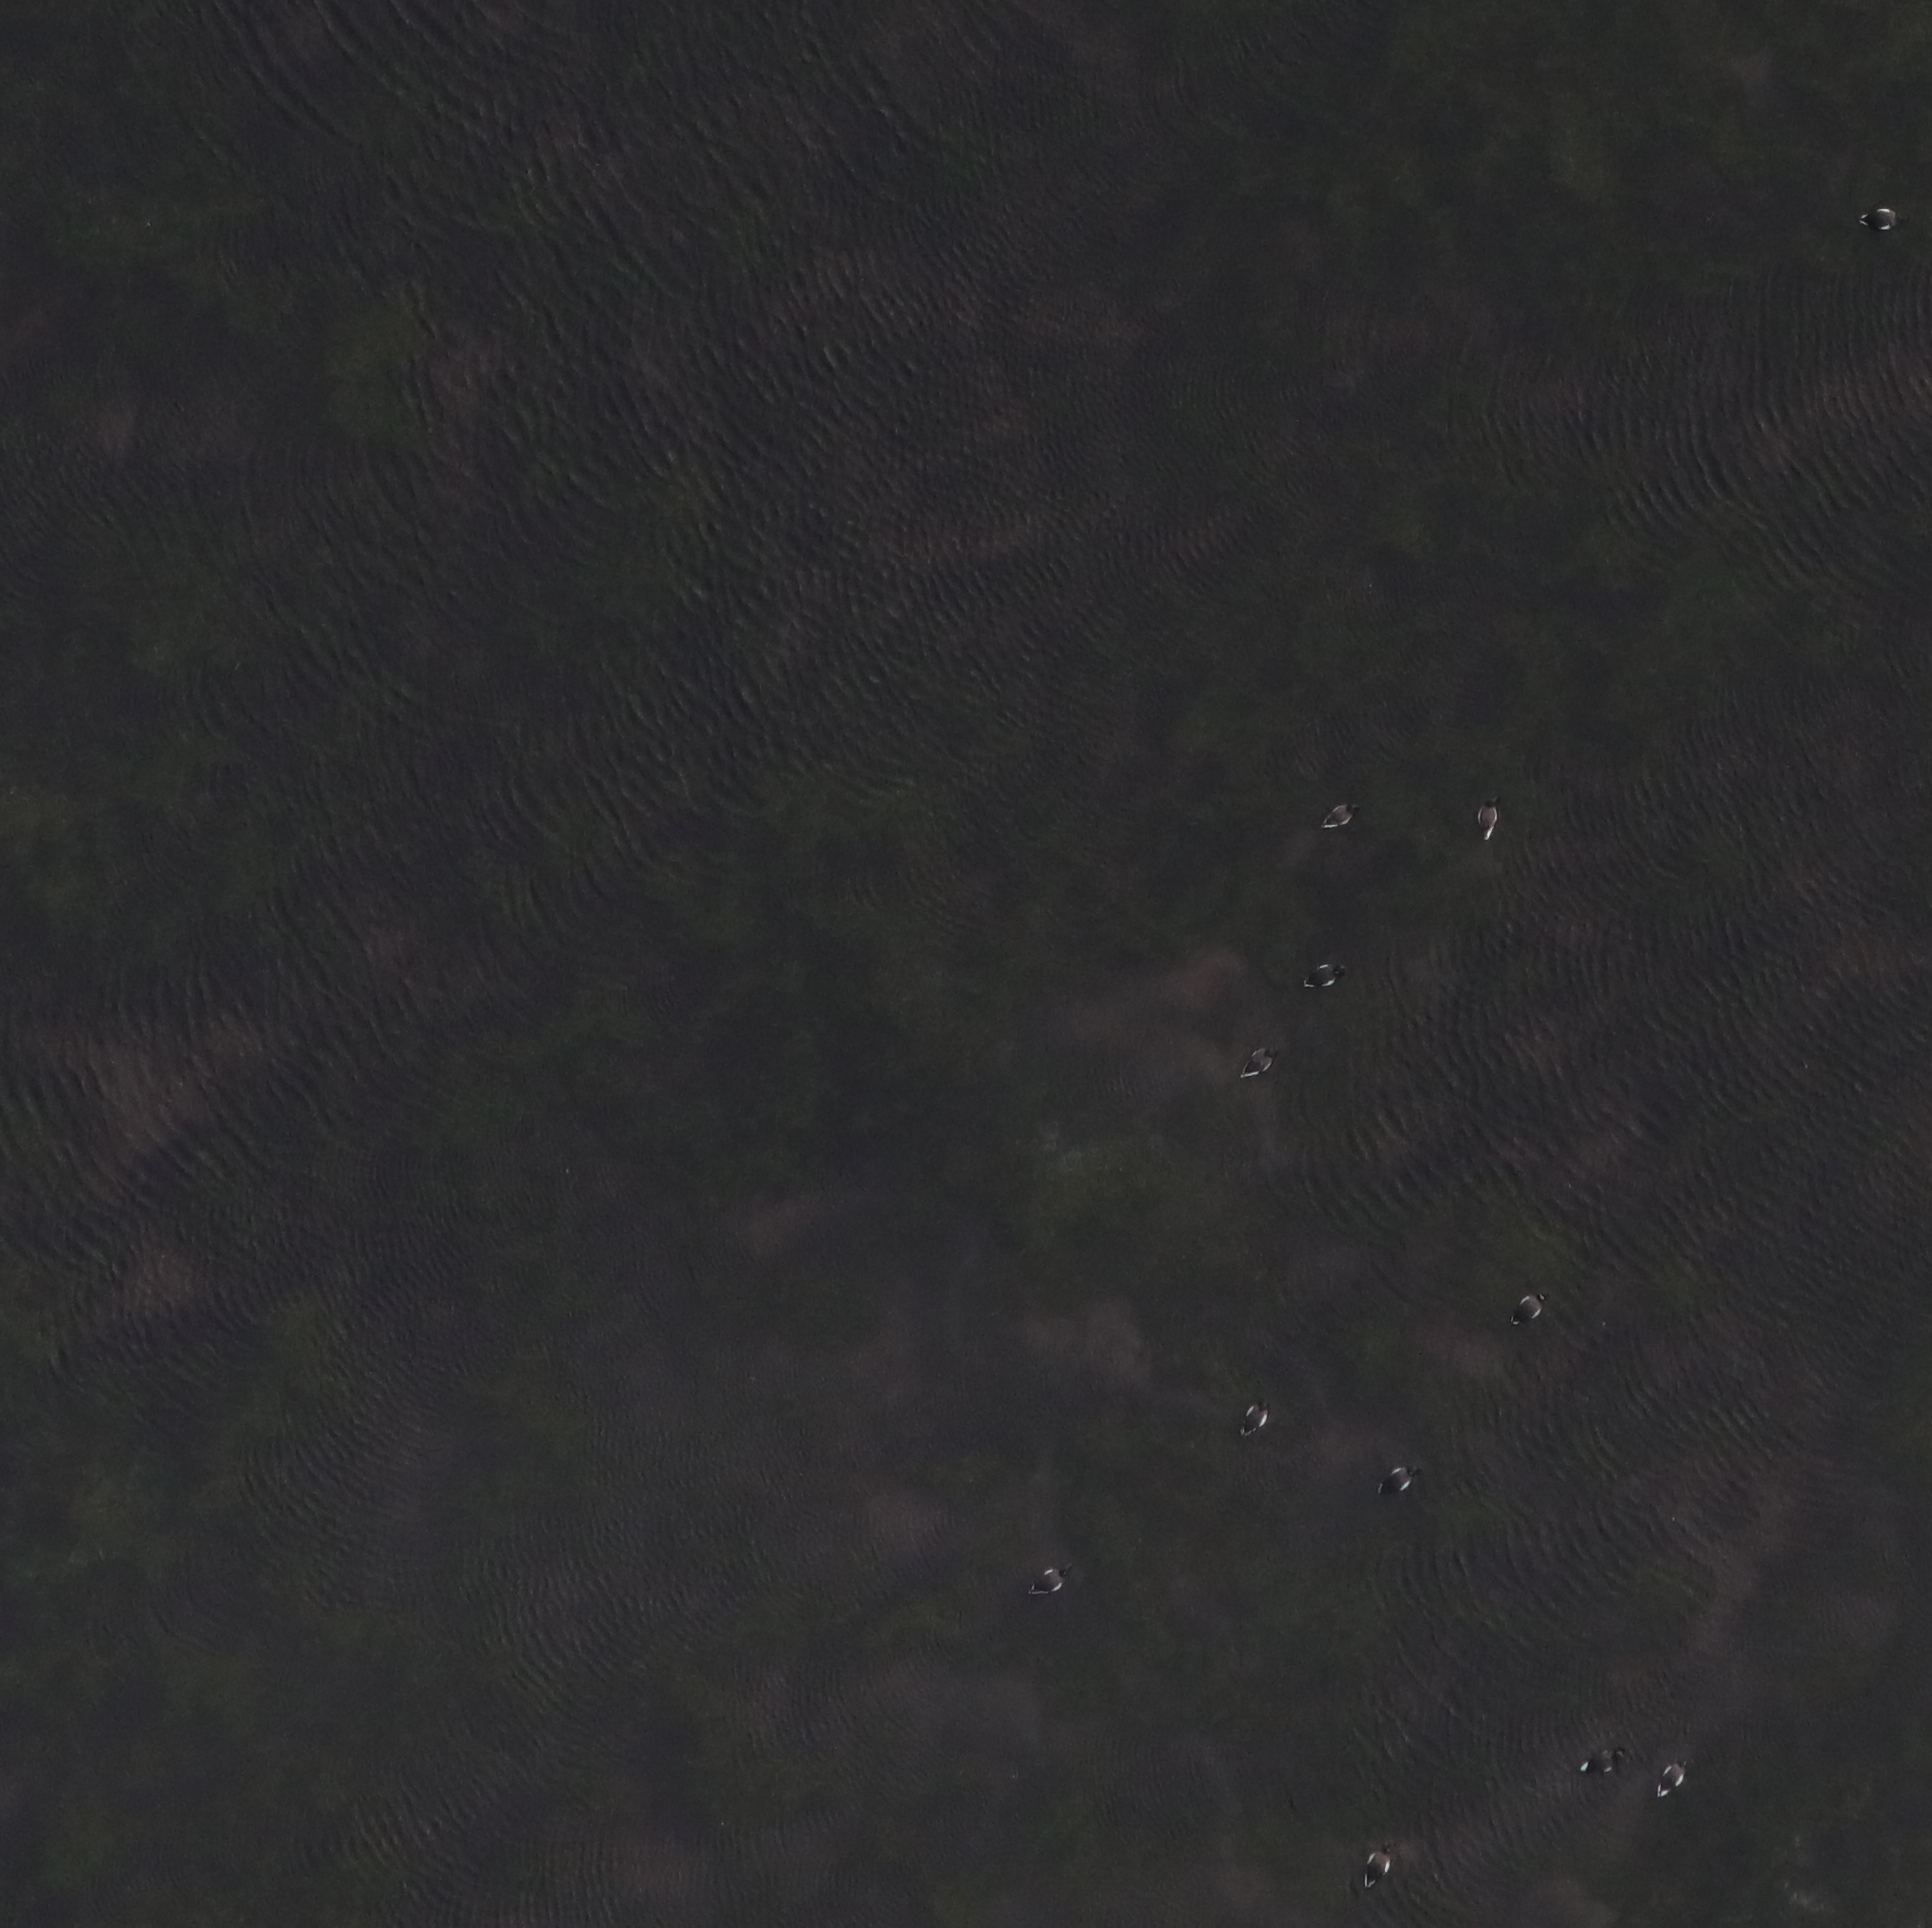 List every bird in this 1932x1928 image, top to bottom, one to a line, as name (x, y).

brant (1879, 221)
brant (1339, 817)
brant (1489, 820)
brant (1323, 974)
brant (1258, 1062)
brant (1528, 1307)
brant (1256, 1418)
brant (1400, 1477)
brant (1050, 1582)
brant (1602, 1758)
brant (1672, 1775)
brant (1380, 1864)